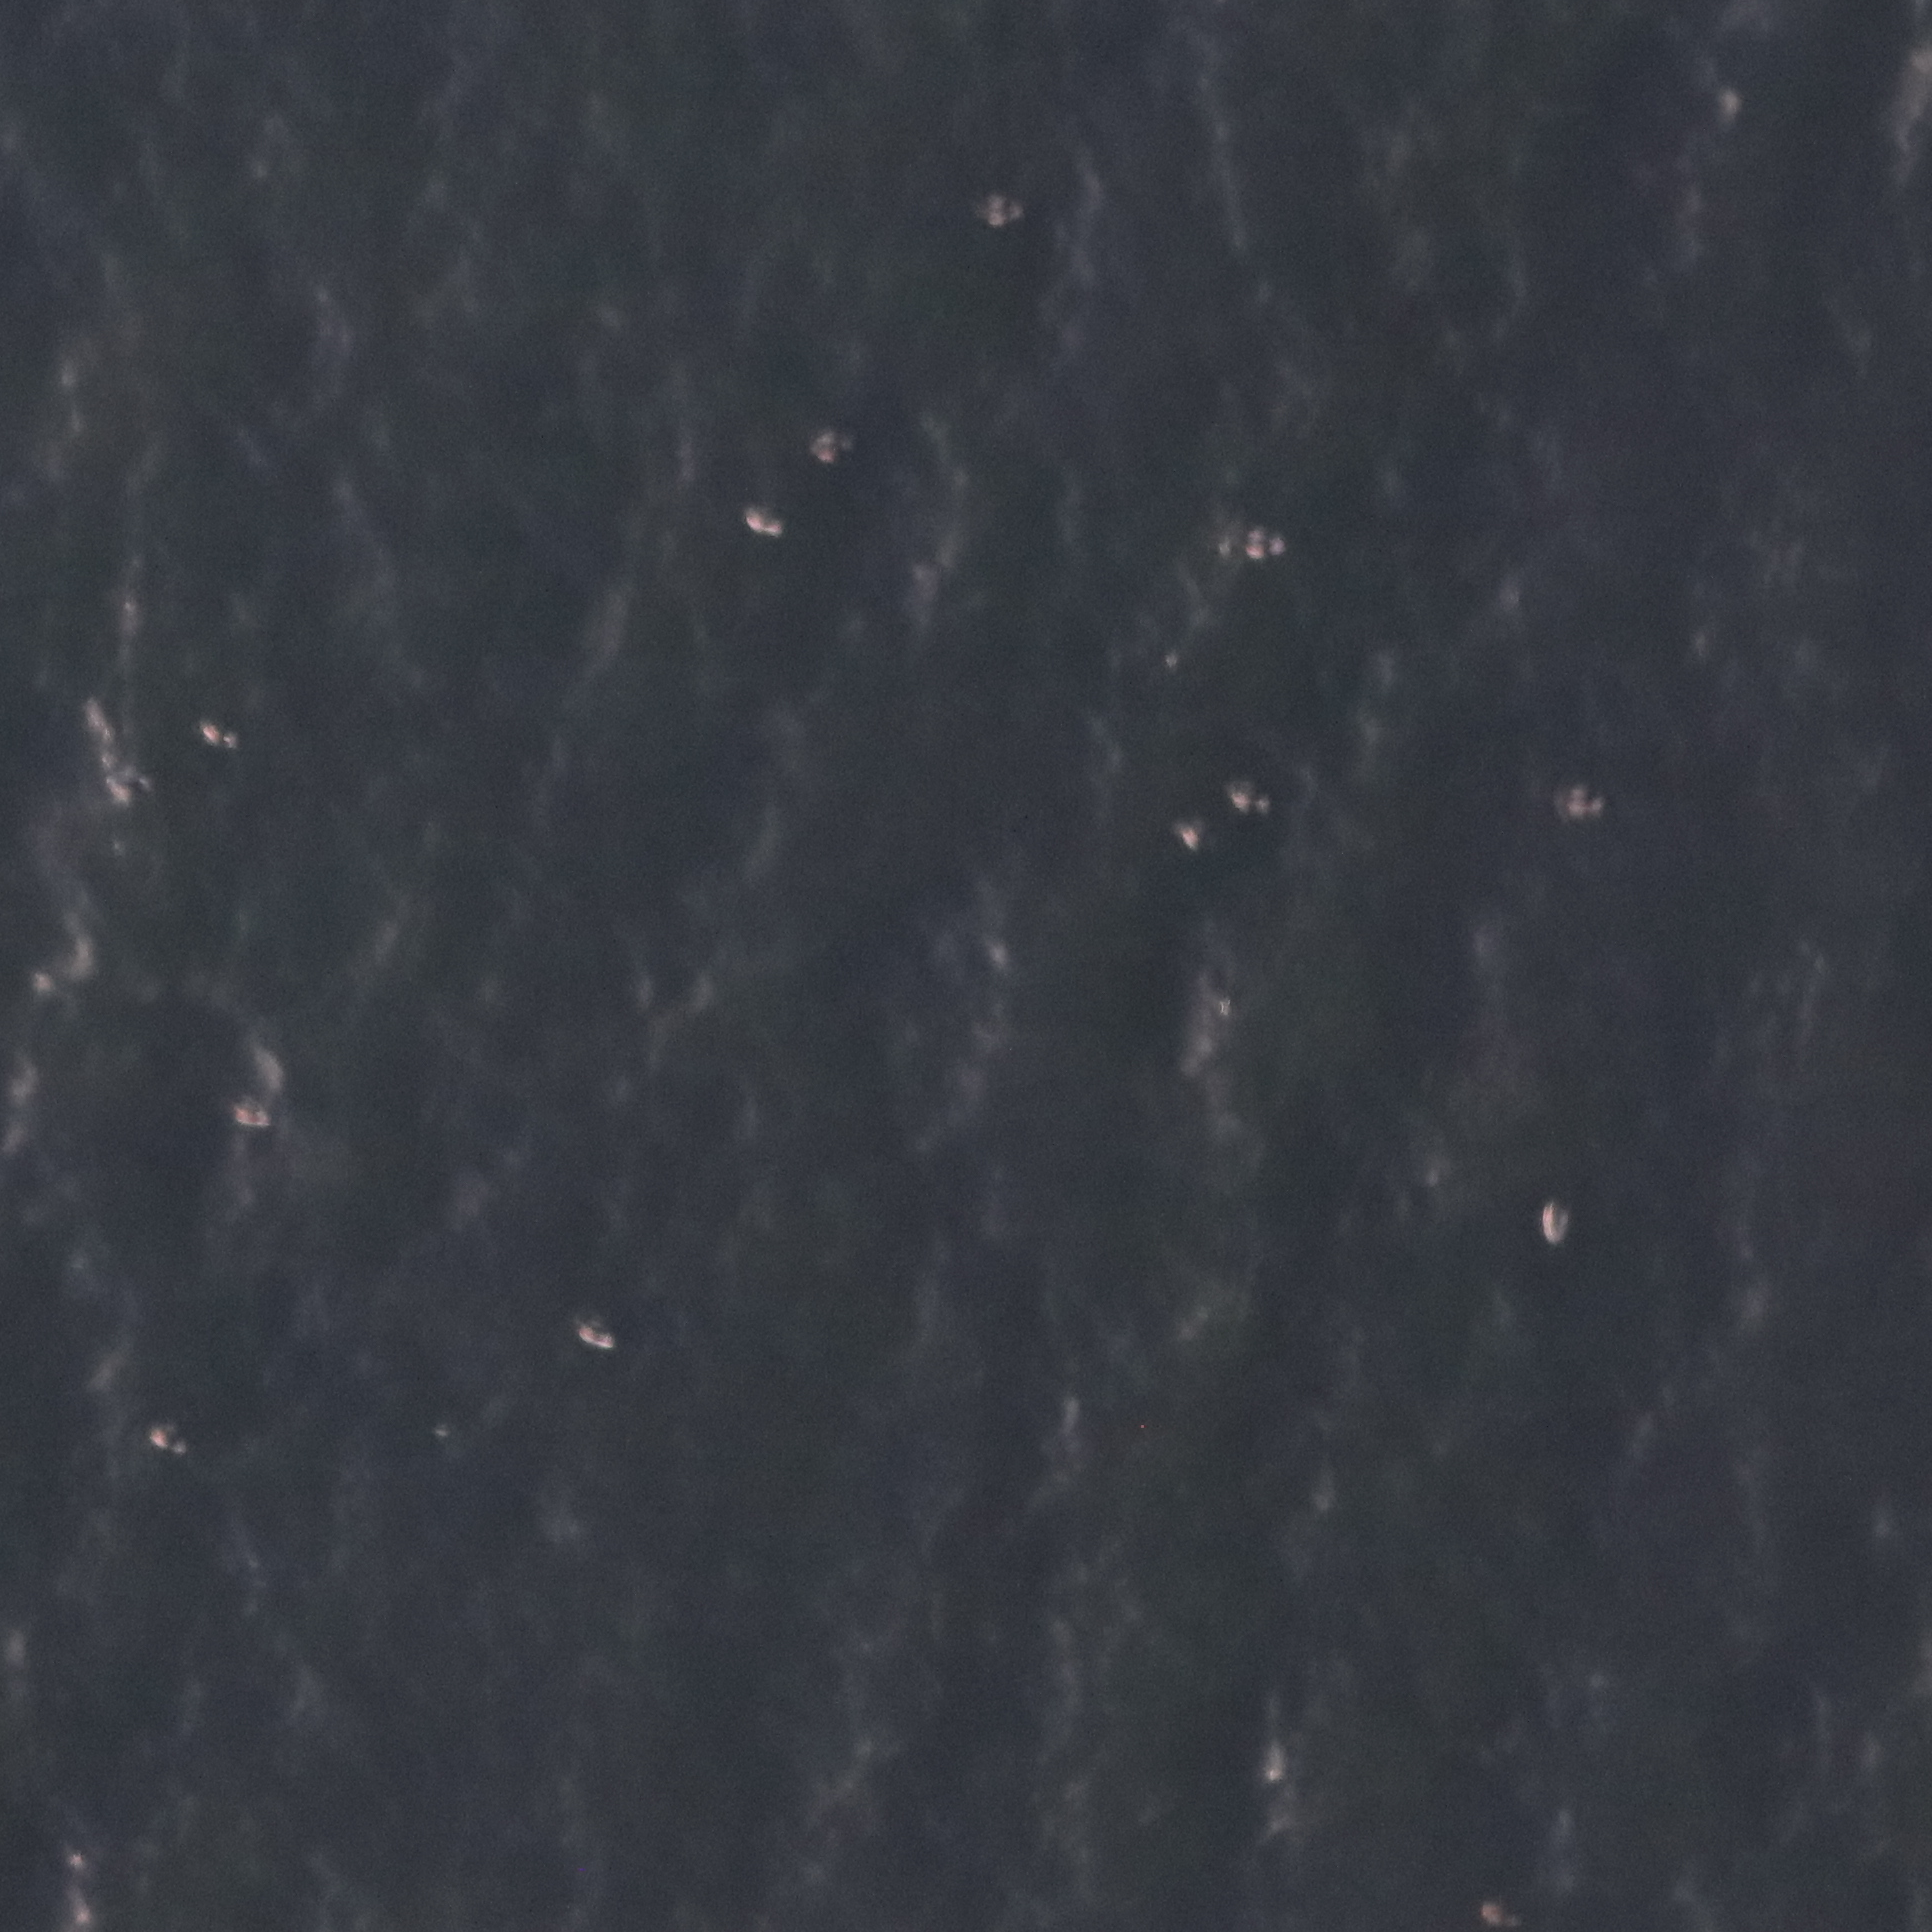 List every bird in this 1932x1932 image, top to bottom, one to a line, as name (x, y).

brant (1000, 209)
brant (829, 449)
brant (766, 518)
brant (1263, 545)
brant (216, 730)
brant (129, 784)
brant (1252, 792)
brant (1586, 801)
brant (1191, 833)
brant (249, 1107)
other bird (1554, 1220)
brant (596, 1332)
brant (167, 1436)
other bird (1502, 1914)